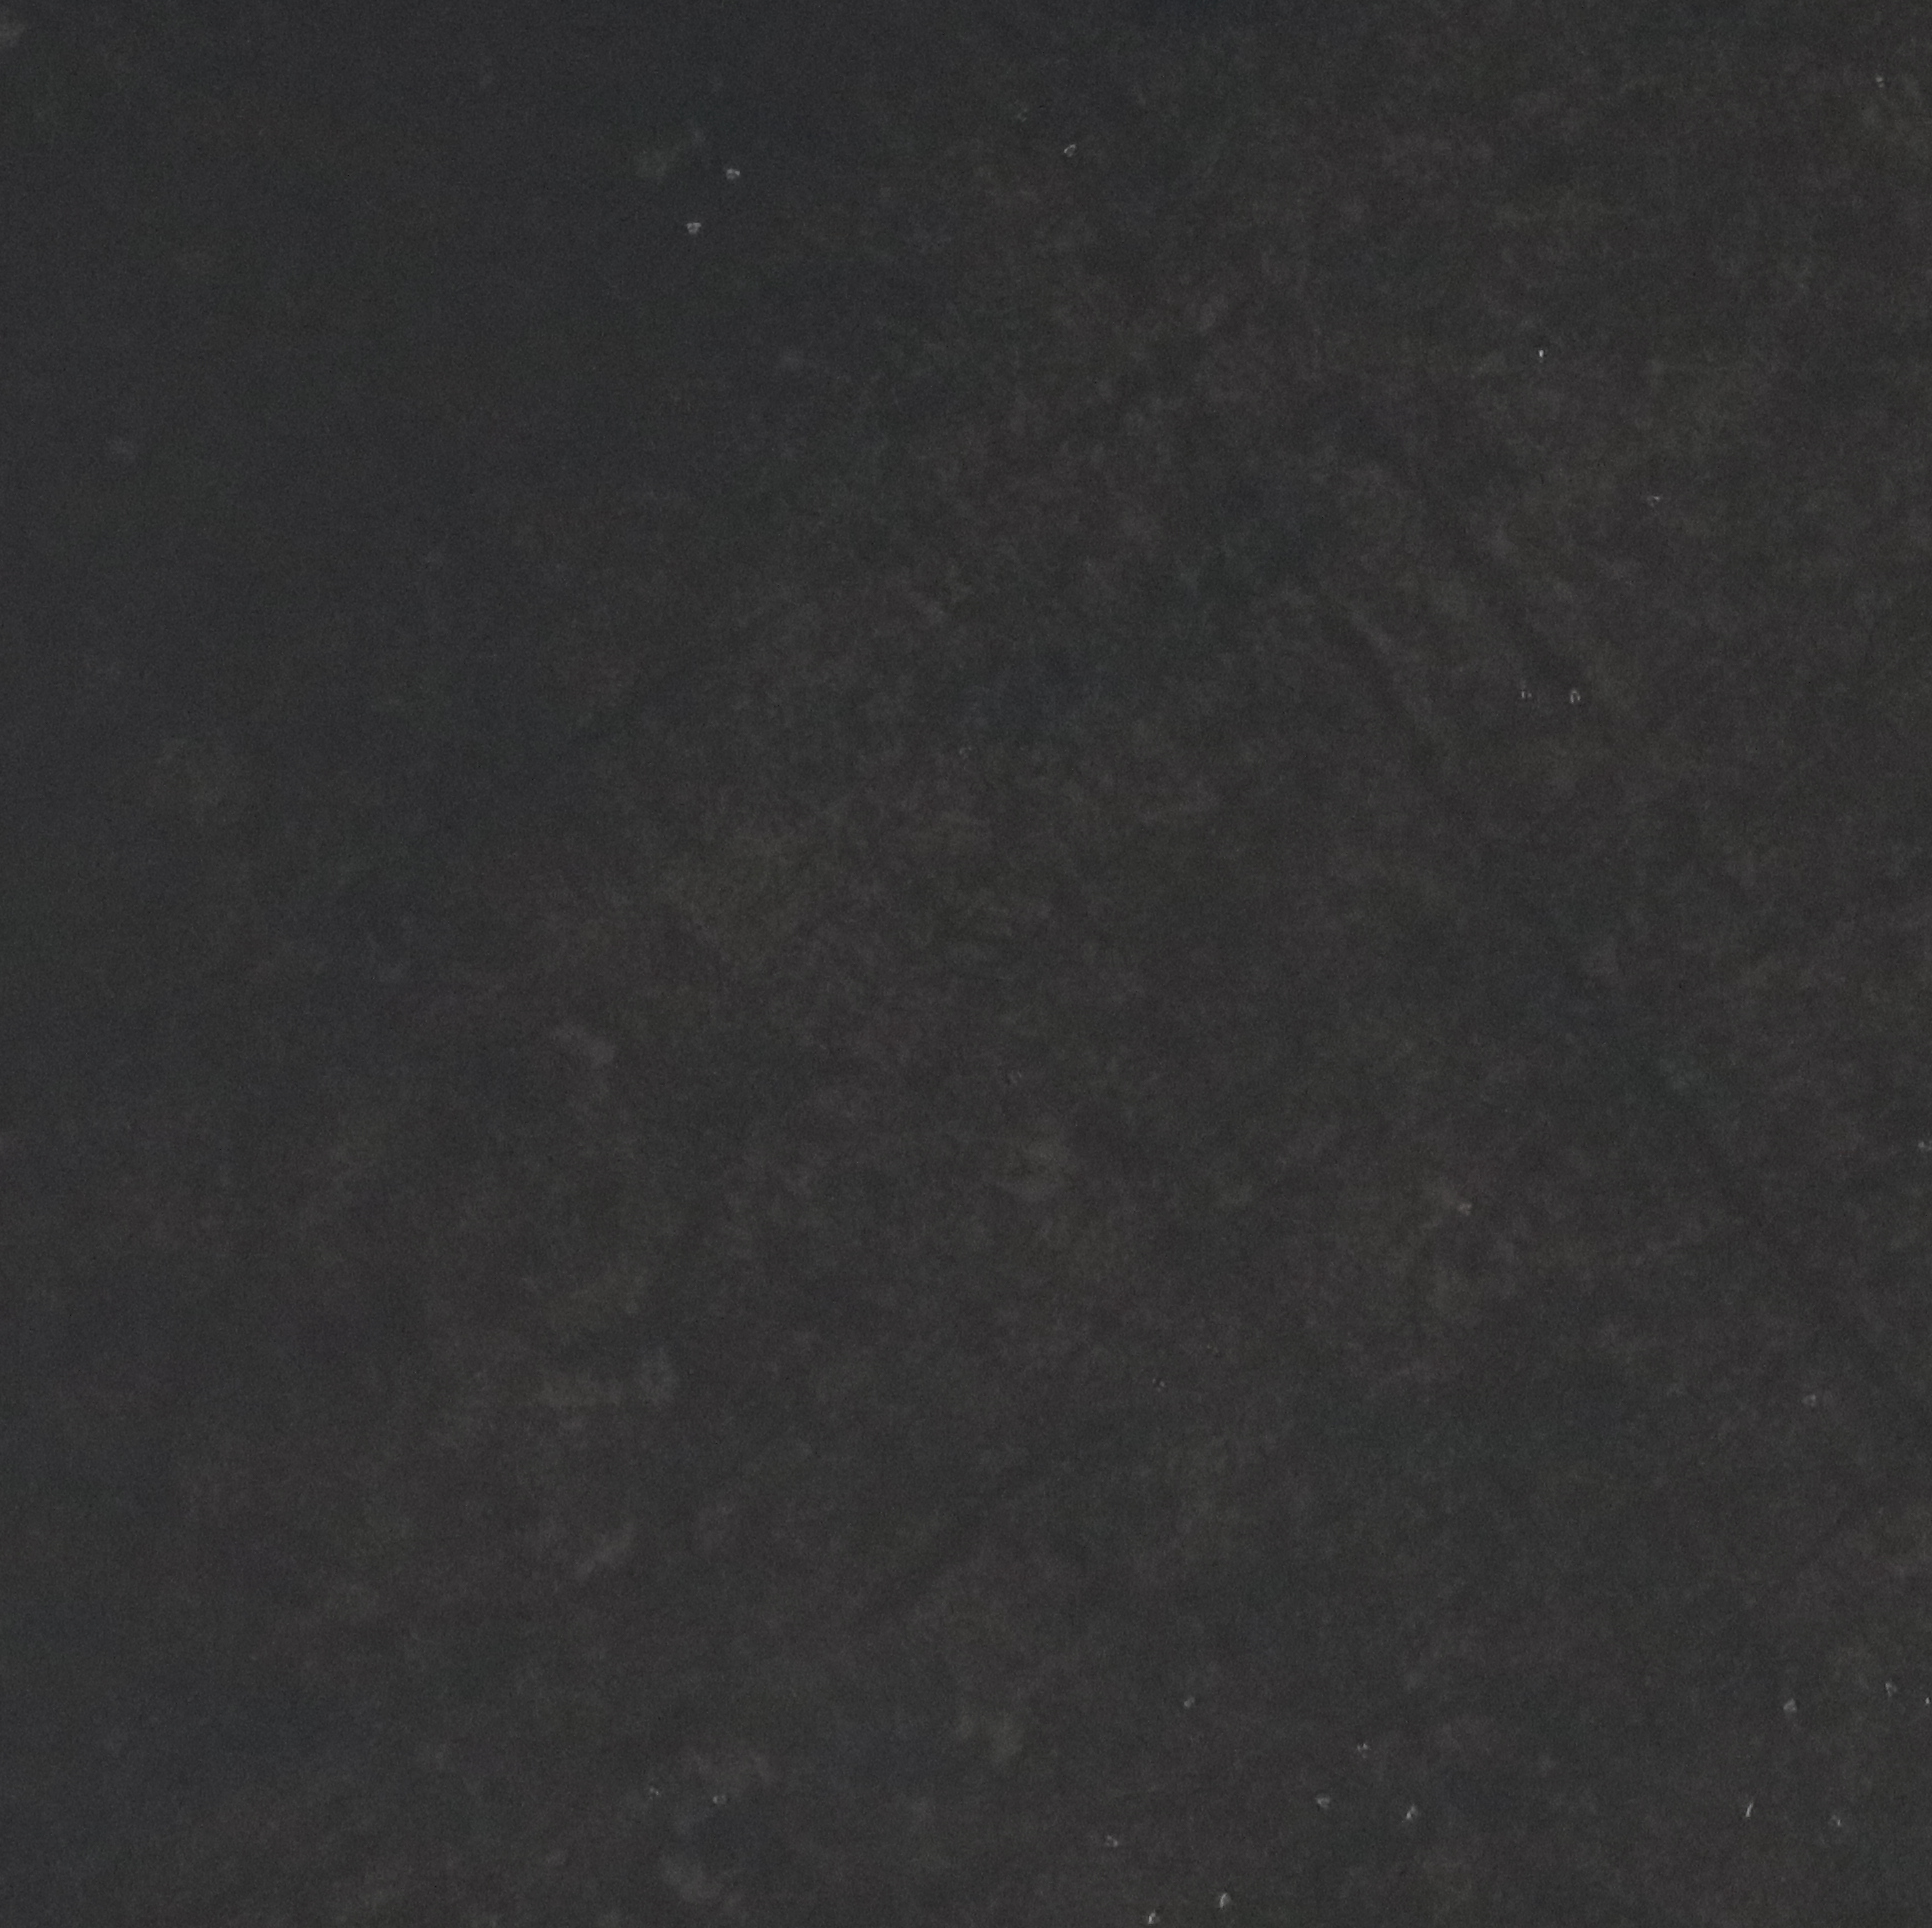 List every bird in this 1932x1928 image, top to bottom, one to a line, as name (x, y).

brant (1883, 79)
brant (1023, 115)
brant (1070, 153)
brant (731, 173)
brant (695, 228)
brant (1543, 362)
brant (1648, 507)
brant (1524, 697)
brant (1573, 697)
brant (1921, 1146)
brant (1465, 1205)
brant (1814, 1403)
brant (1891, 1685)
brant (1197, 1704)
brant (1783, 1708)
brant (1368, 1742)
brant (651, 1790)
brant (1328, 1795)
brant (719, 1800)
brant (1742, 1812)
brant (1419, 1819)
brant (1845, 1823)
brant (1111, 1842)
brant (1223, 1889)
brant (1151, 1920)